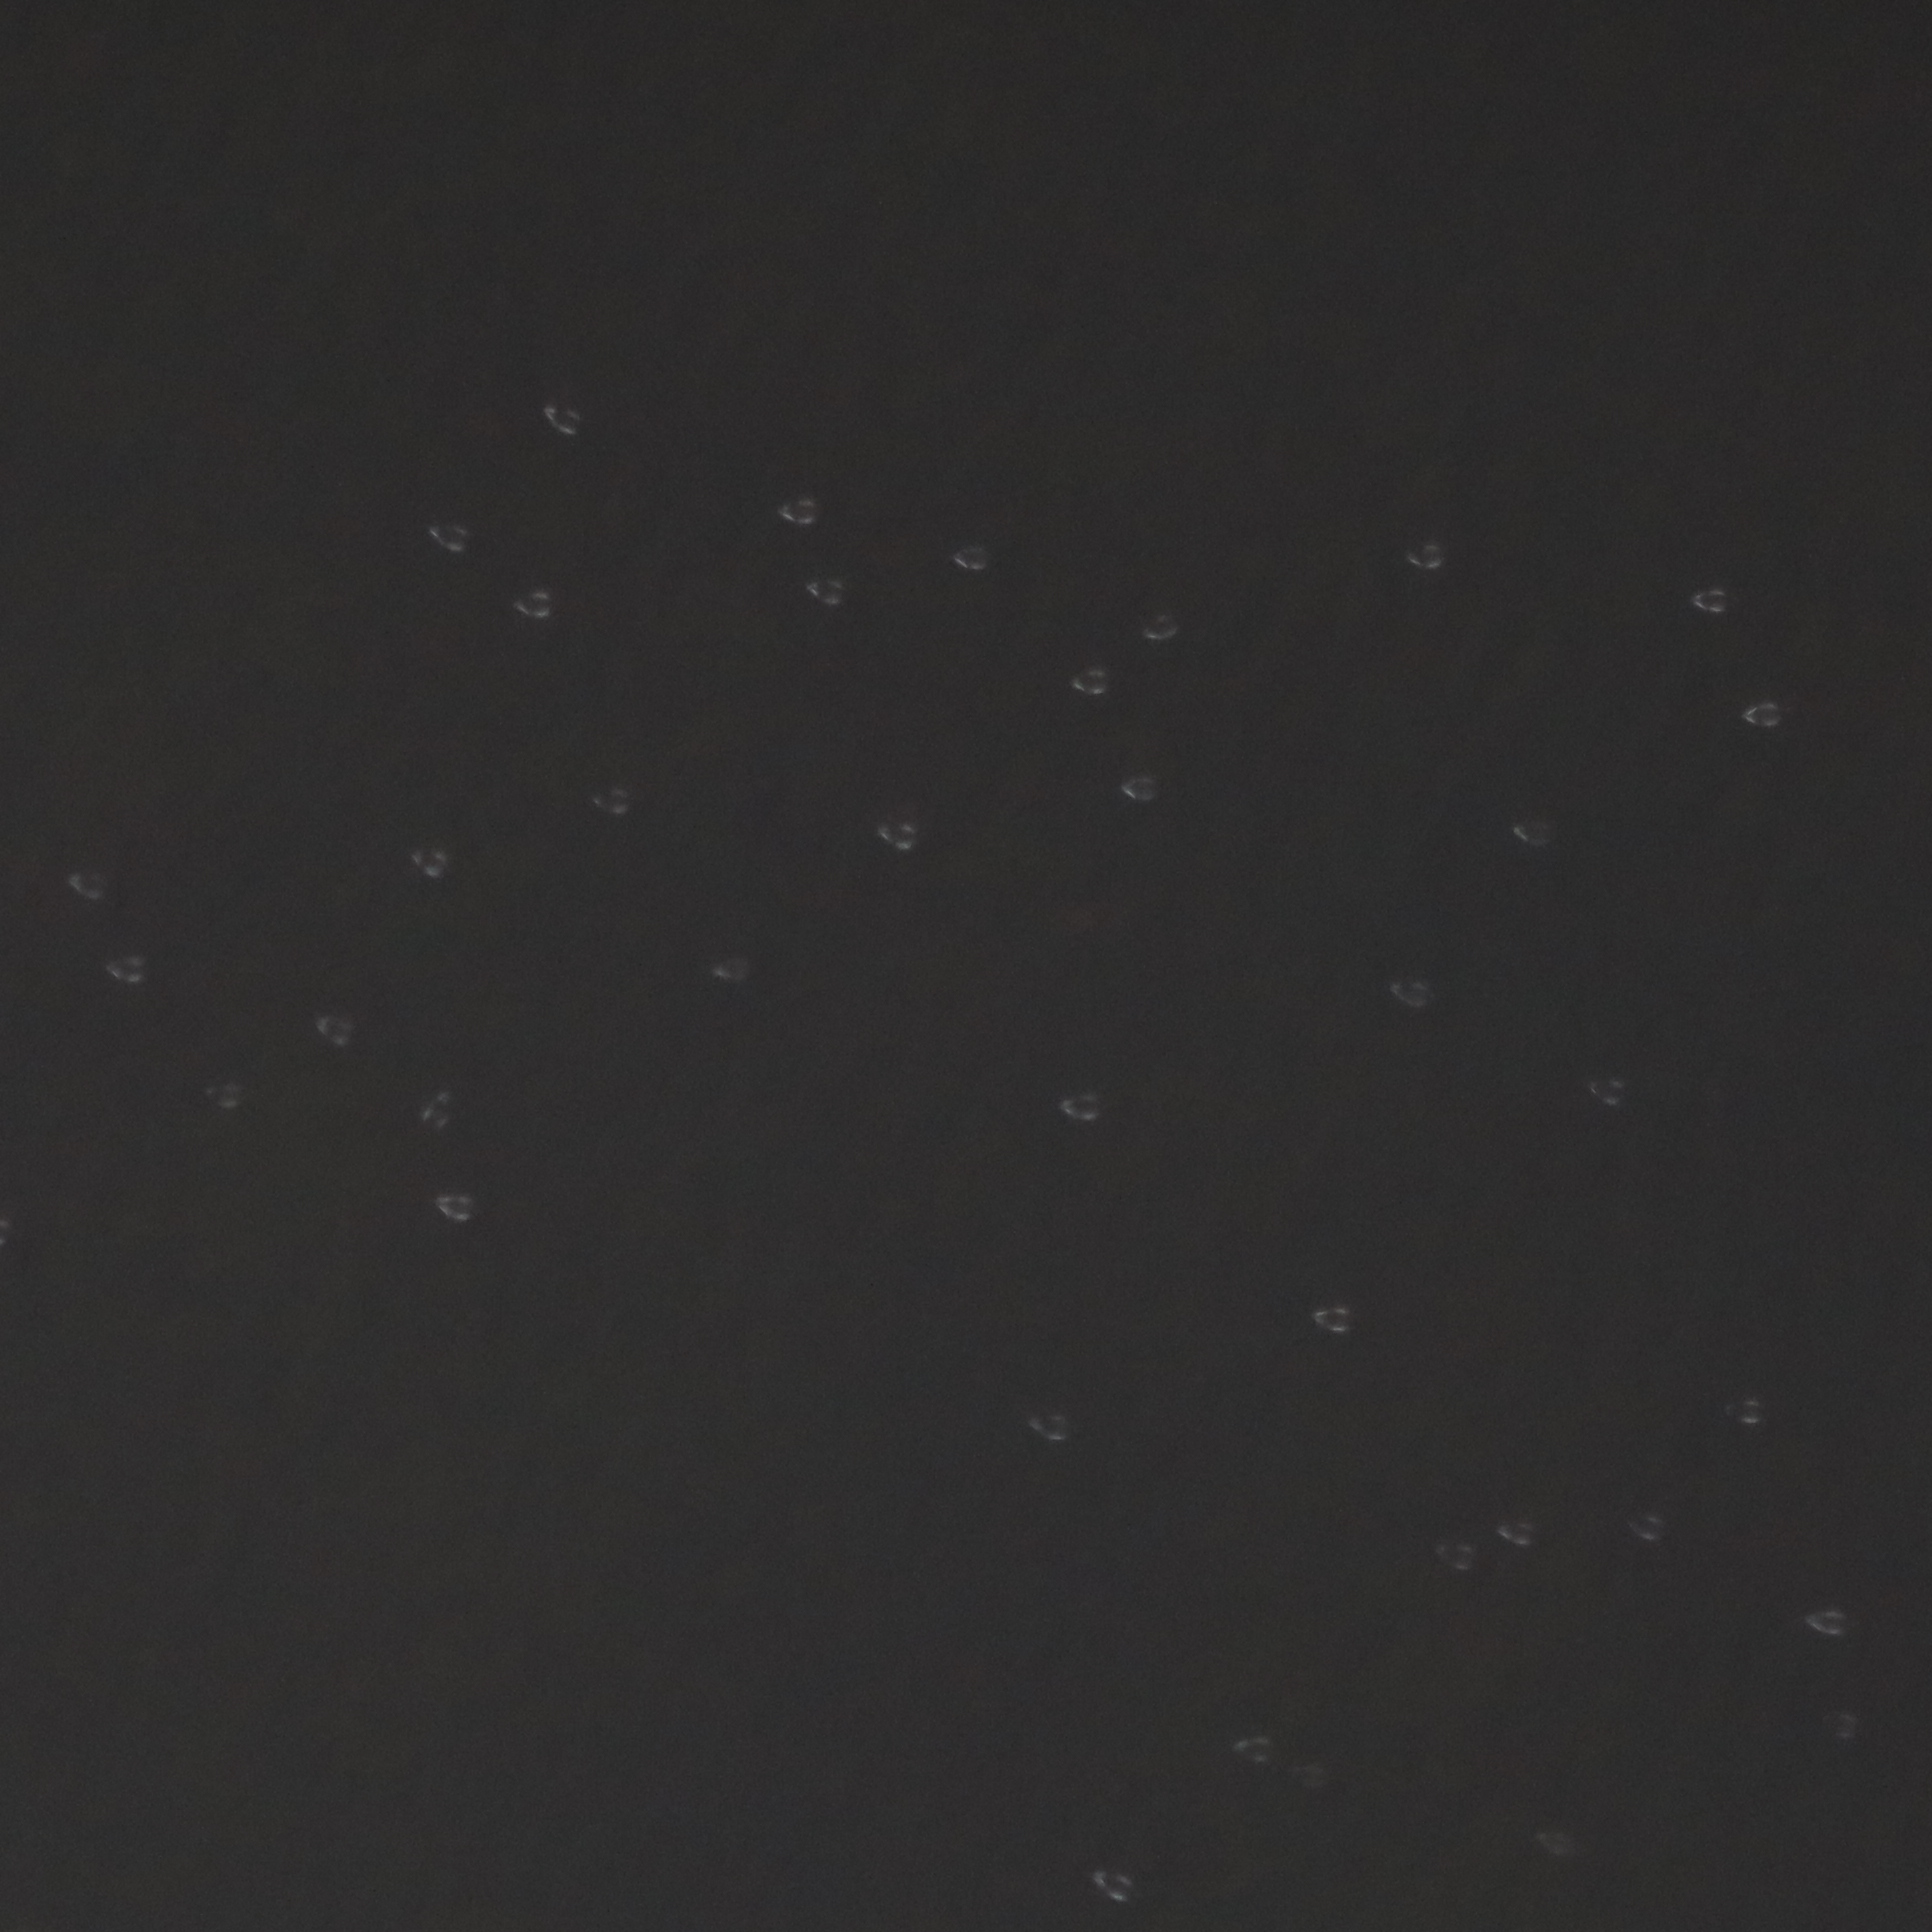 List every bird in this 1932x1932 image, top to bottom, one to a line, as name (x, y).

brant (557, 419)
brant (794, 504)
brant (451, 536)
brant (1426, 558)
brant (977, 565)
brant (829, 591)
brant (1712, 600)
brant (535, 611)
brant (1157, 623)
brant (1084, 684)
brant (1762, 714)
brant (1140, 784)
brant (621, 804)
brant (901, 834)
brant (1522, 834)
brant (436, 865)
brant (87, 878)
brant (126, 967)
brant (726, 968)
brant (1411, 994)
brant (336, 1020)
brant (1604, 1081)
brant (225, 1093)
brant (1080, 1103)
brant (431, 1104)
brant (453, 1210)
brant (1335, 1319)
brant (1748, 1409)
brant (1052, 1425)
brant (1652, 1526)
brant (1522, 1532)
brant (1457, 1548)
brant (1830, 1610)
brant (1842, 1728)
brant (1242, 1745)
brant (1307, 1775)
brant (1551, 1836)
brant (1117, 1883)